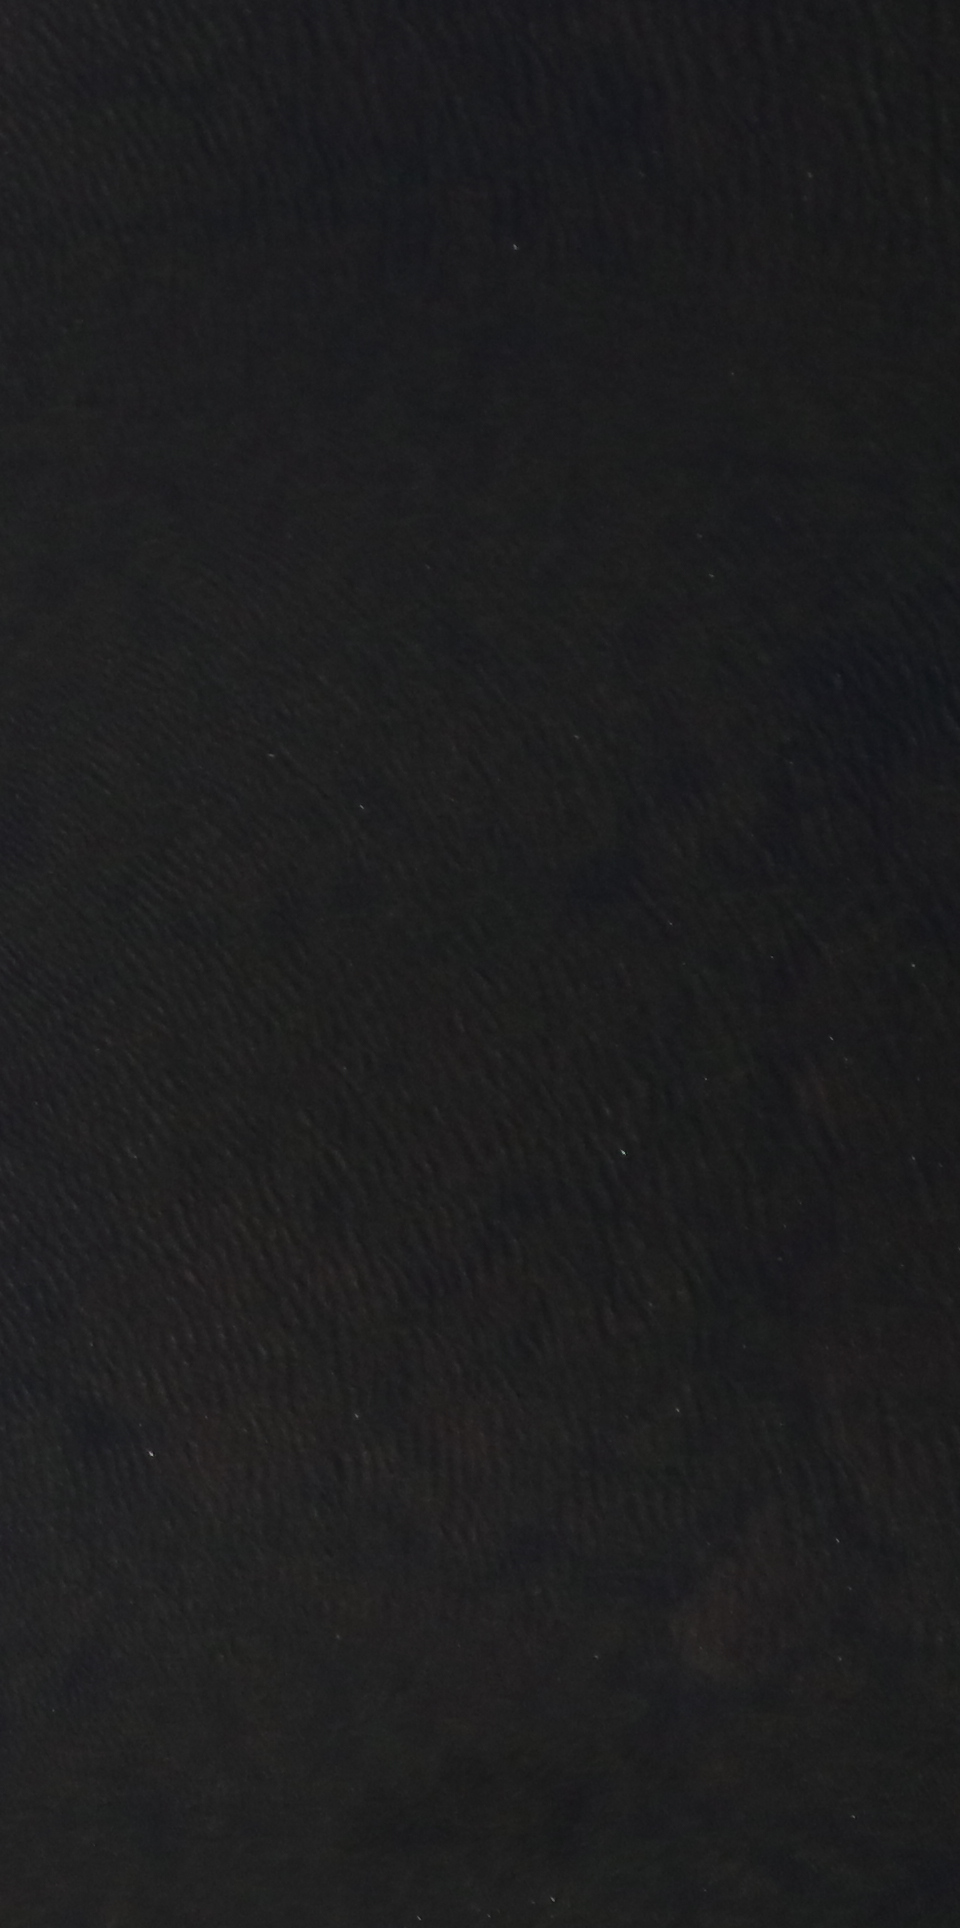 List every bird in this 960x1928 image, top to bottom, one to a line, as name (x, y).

None